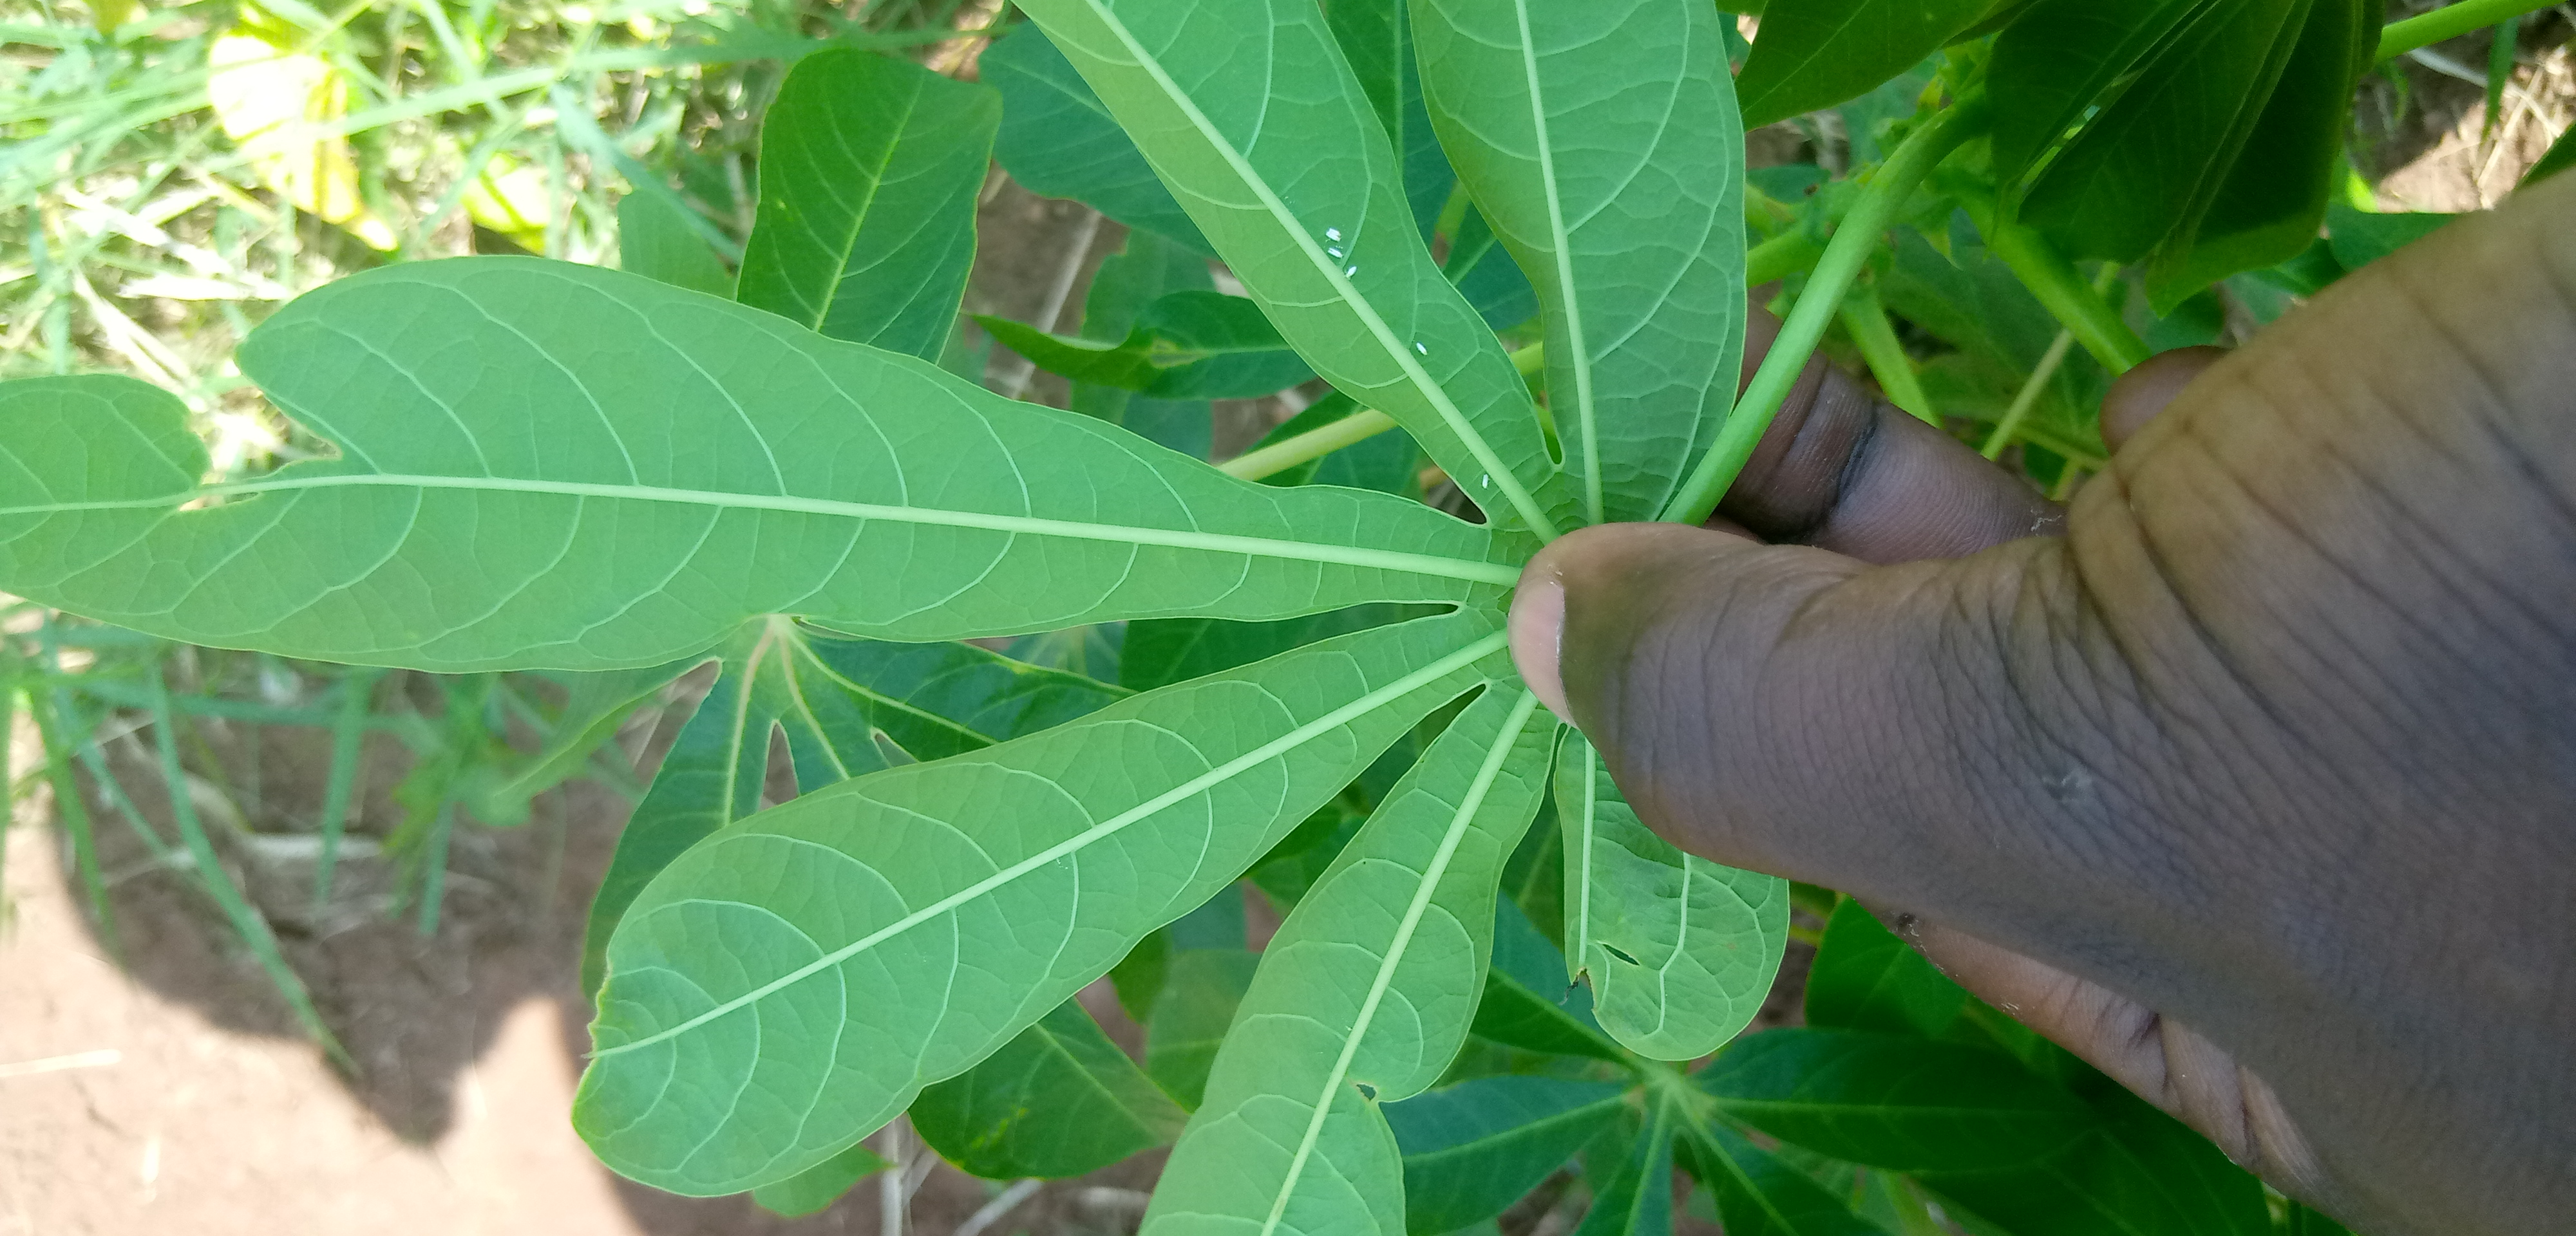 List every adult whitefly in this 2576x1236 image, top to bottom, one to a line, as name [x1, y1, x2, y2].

whitefly [1328, 226, 1341, 238]
whitefly [1325, 232, 1340, 243]
whitefly [1327, 246, 1344, 259]
whitefly [1343, 265, 1359, 279]
whitefly [1415, 341, 1430, 357]
whitefly [1480, 473, 1490, 489]